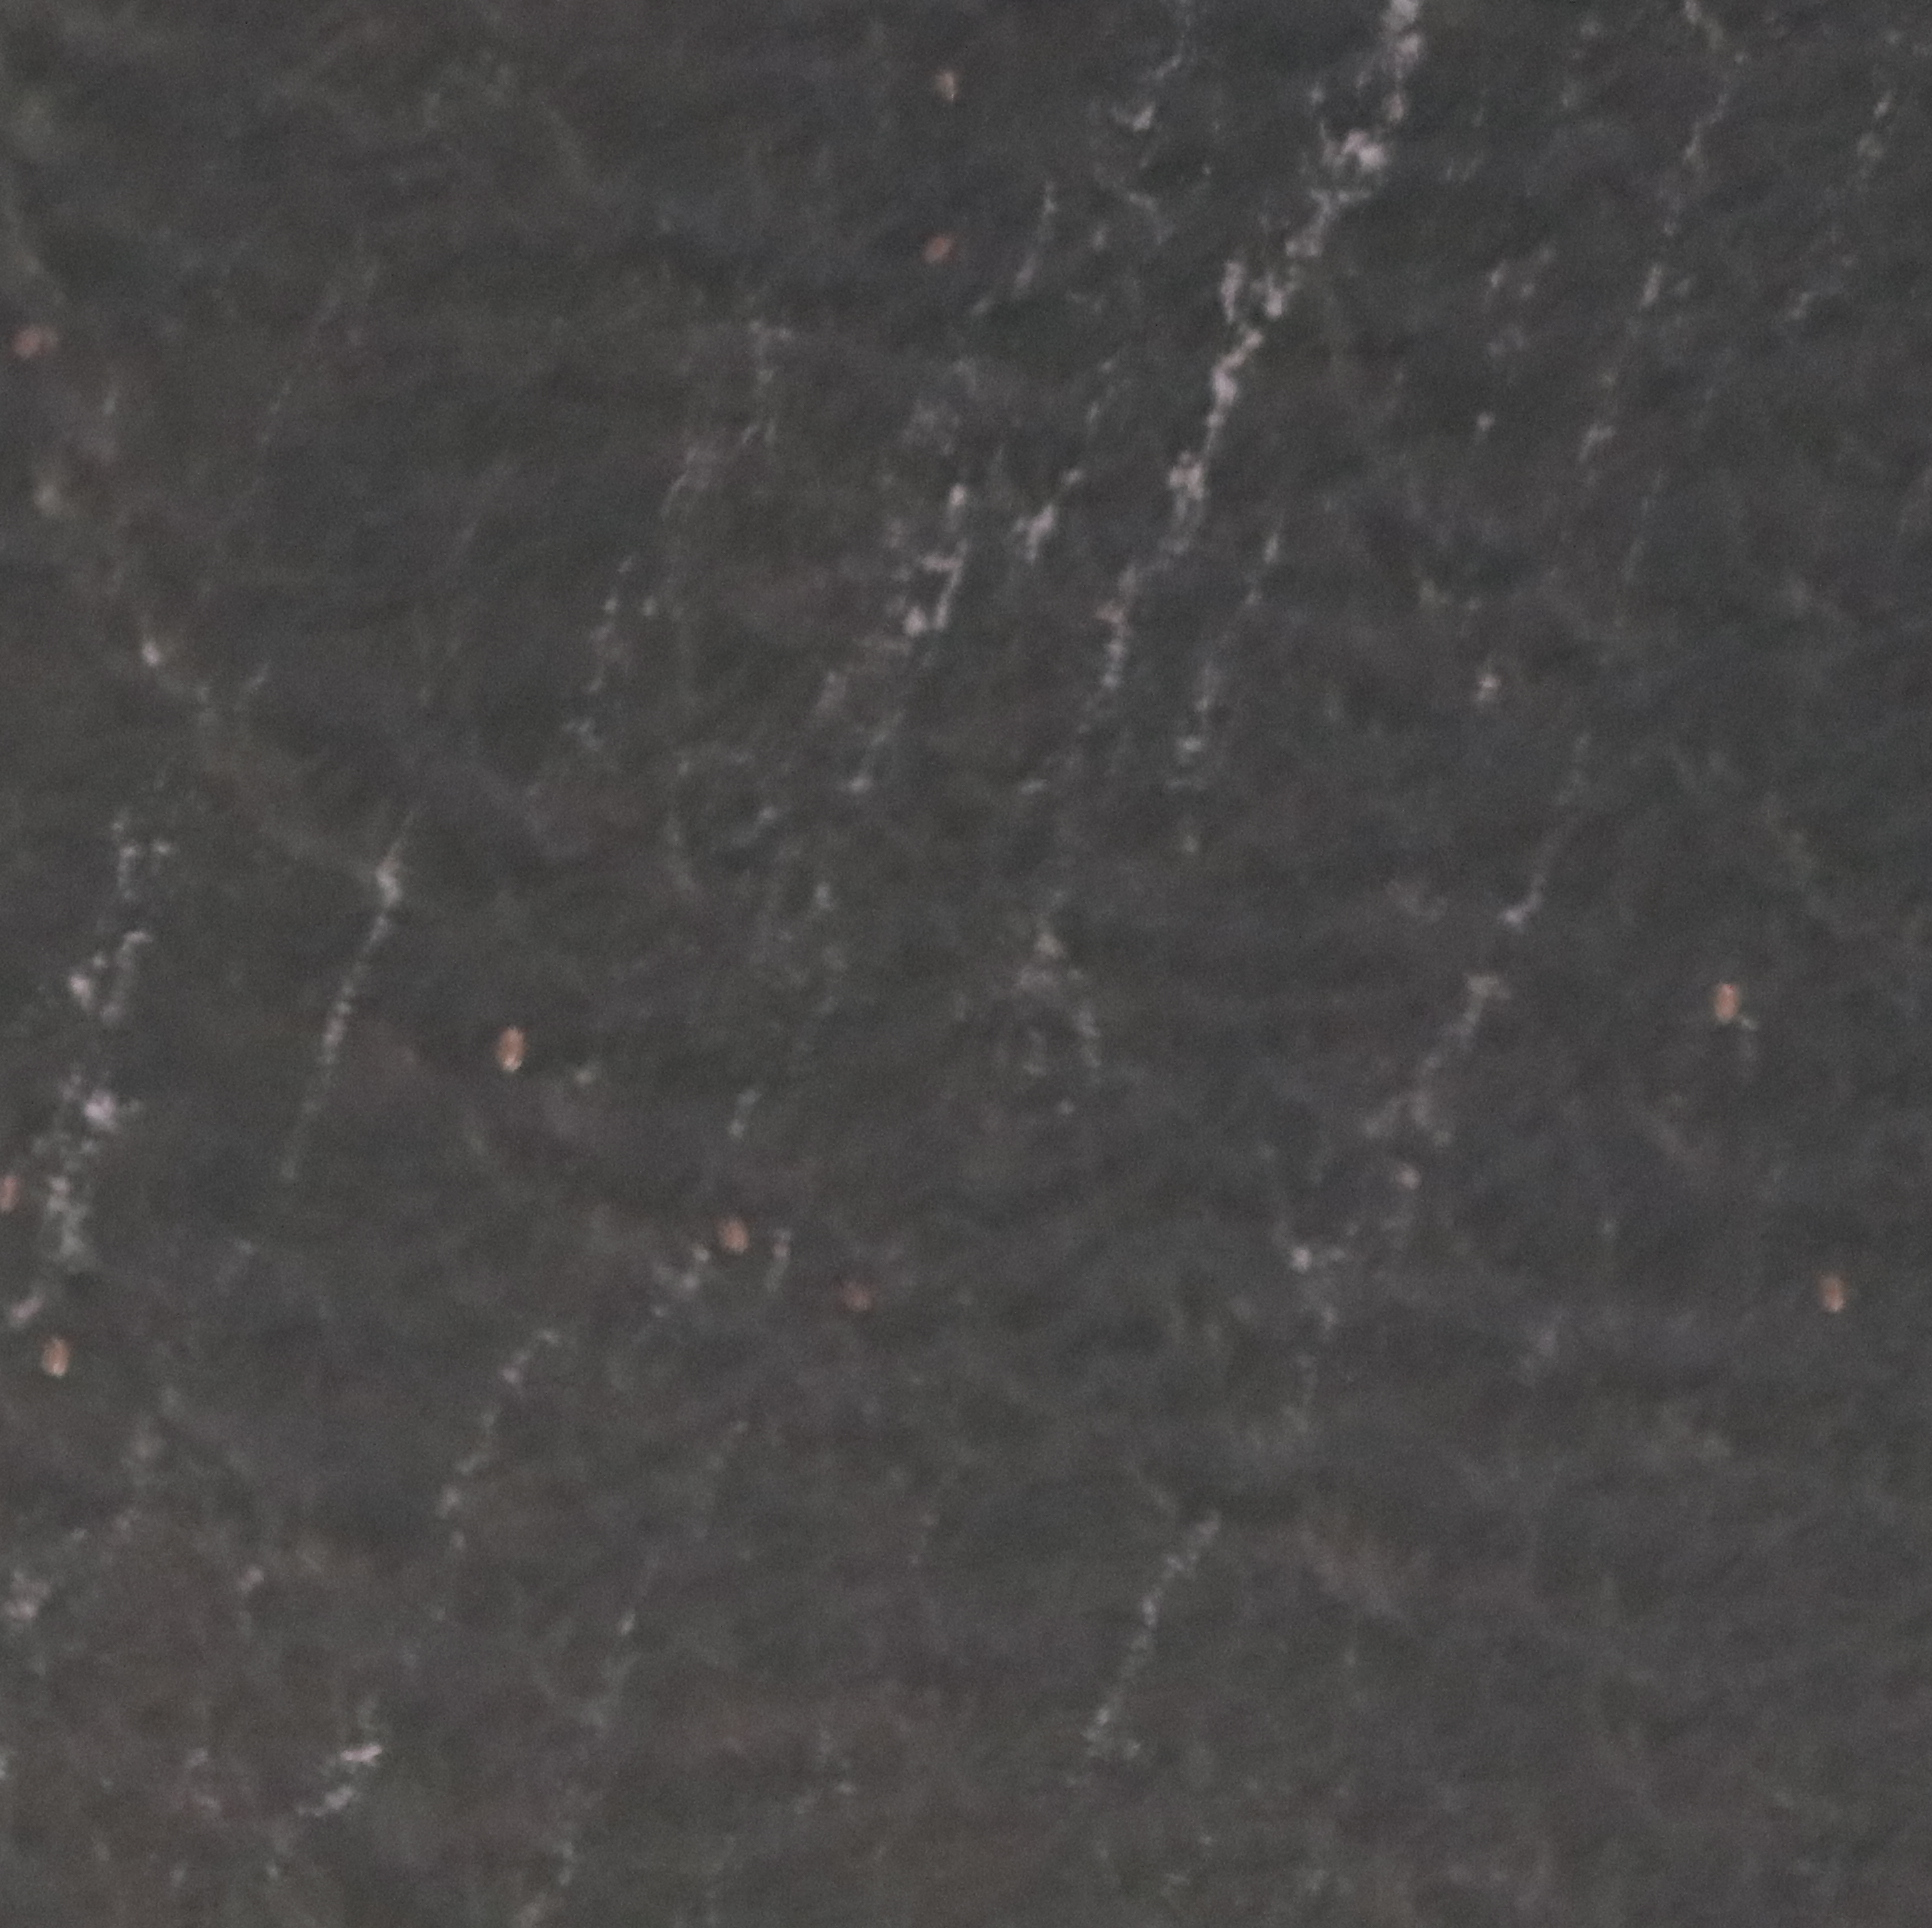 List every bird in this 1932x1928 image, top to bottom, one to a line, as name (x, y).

Canada goose (943, 88)
Canada goose (938, 242)
Canada goose (31, 347)
Canada goose (1723, 1007)
Canada goose (504, 1048)
Canada goose (6, 1192)
Canada goose (735, 1235)
Canada goose (850, 1292)
Canada goose (1836, 1292)
Canada goose (58, 1351)